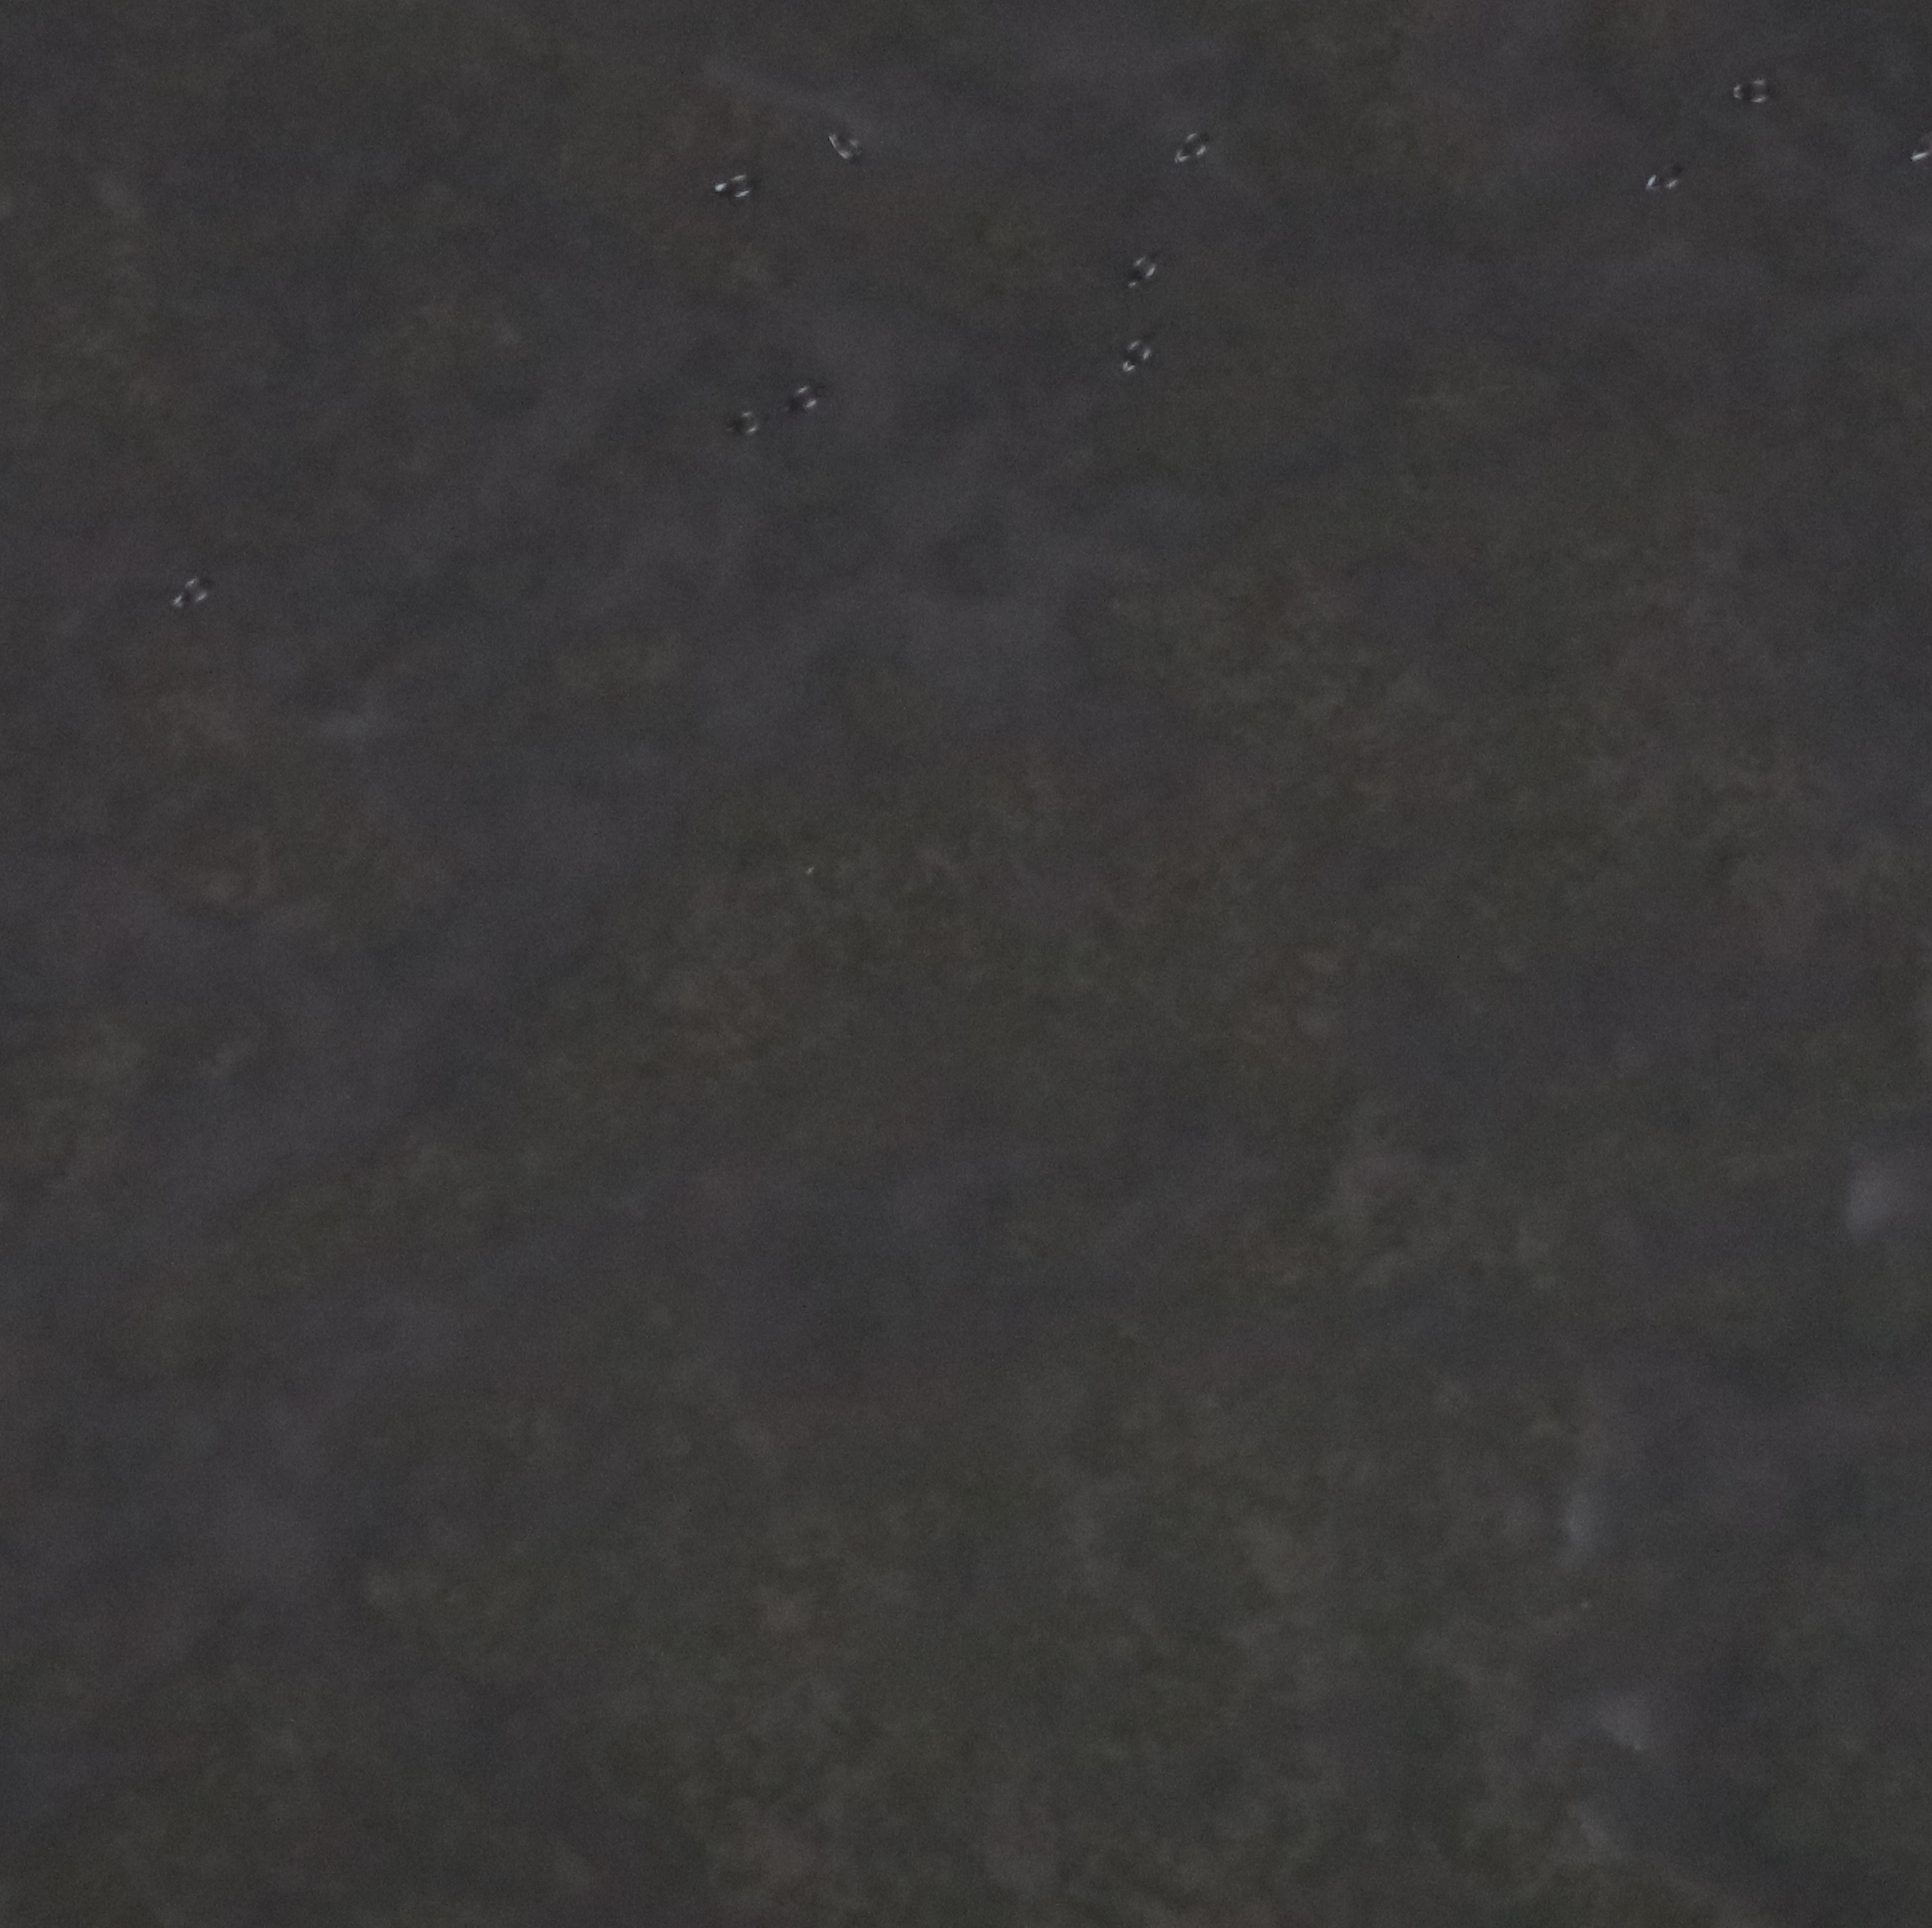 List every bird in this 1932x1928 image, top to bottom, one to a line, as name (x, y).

brant (1754, 92)
brant (846, 144)
brant (1927, 147)
brant (1193, 150)
brant (1669, 176)
brant (737, 187)
brant (1145, 269)
brant (1138, 353)
brant (804, 399)
brant (746, 420)
brant (194, 591)